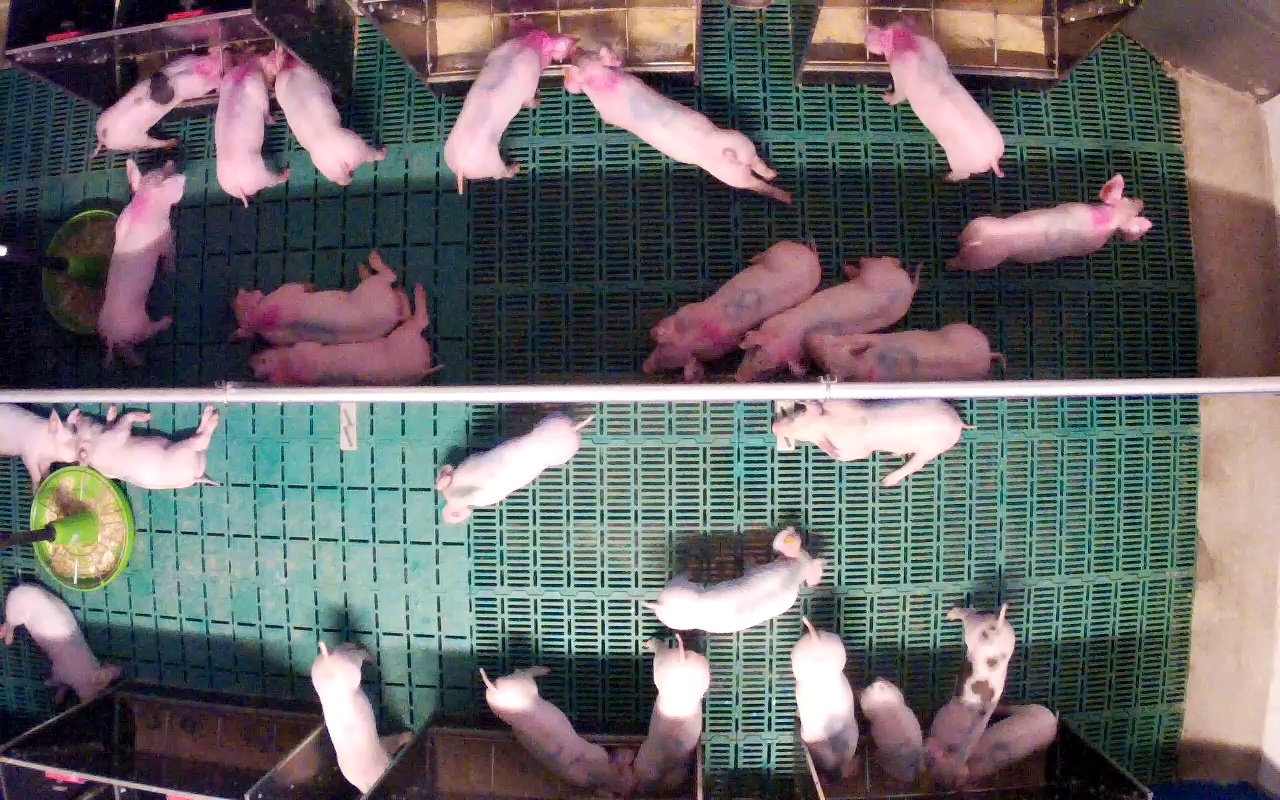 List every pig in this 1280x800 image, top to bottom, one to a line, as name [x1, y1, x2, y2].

pig [863, 12, 1006, 186]
pig [442, 18, 580, 197]
pig [214, 43, 291, 208]
pig [563, 43, 793, 207]
pig [274, 45, 388, 188]
pig [89, 46, 239, 161]
pig [95, 158, 187, 370]
pig [946, 173, 1154, 276]
pig [641, 236, 823, 385]
pig [227, 252, 403, 348]
pig [732, 253, 925, 382]
pig [247, 282, 446, 386]
pig [800, 323, 1008, 382]
pig [771, 400, 980, 486]
pig [74, 402, 222, 491]
pig [3, 403, 82, 496]
pig [433, 412, 597, 525]
pig [639, 527, 828, 634]
pig [0, 568, 124, 707]
pig [922, 599, 1018, 792]
pig [790, 616, 864, 793]
pig [631, 633, 711, 797]
pig [313, 641, 413, 793]
pig [479, 664, 644, 799]
pig [851, 676, 936, 795]
pig [939, 704, 1060, 790]